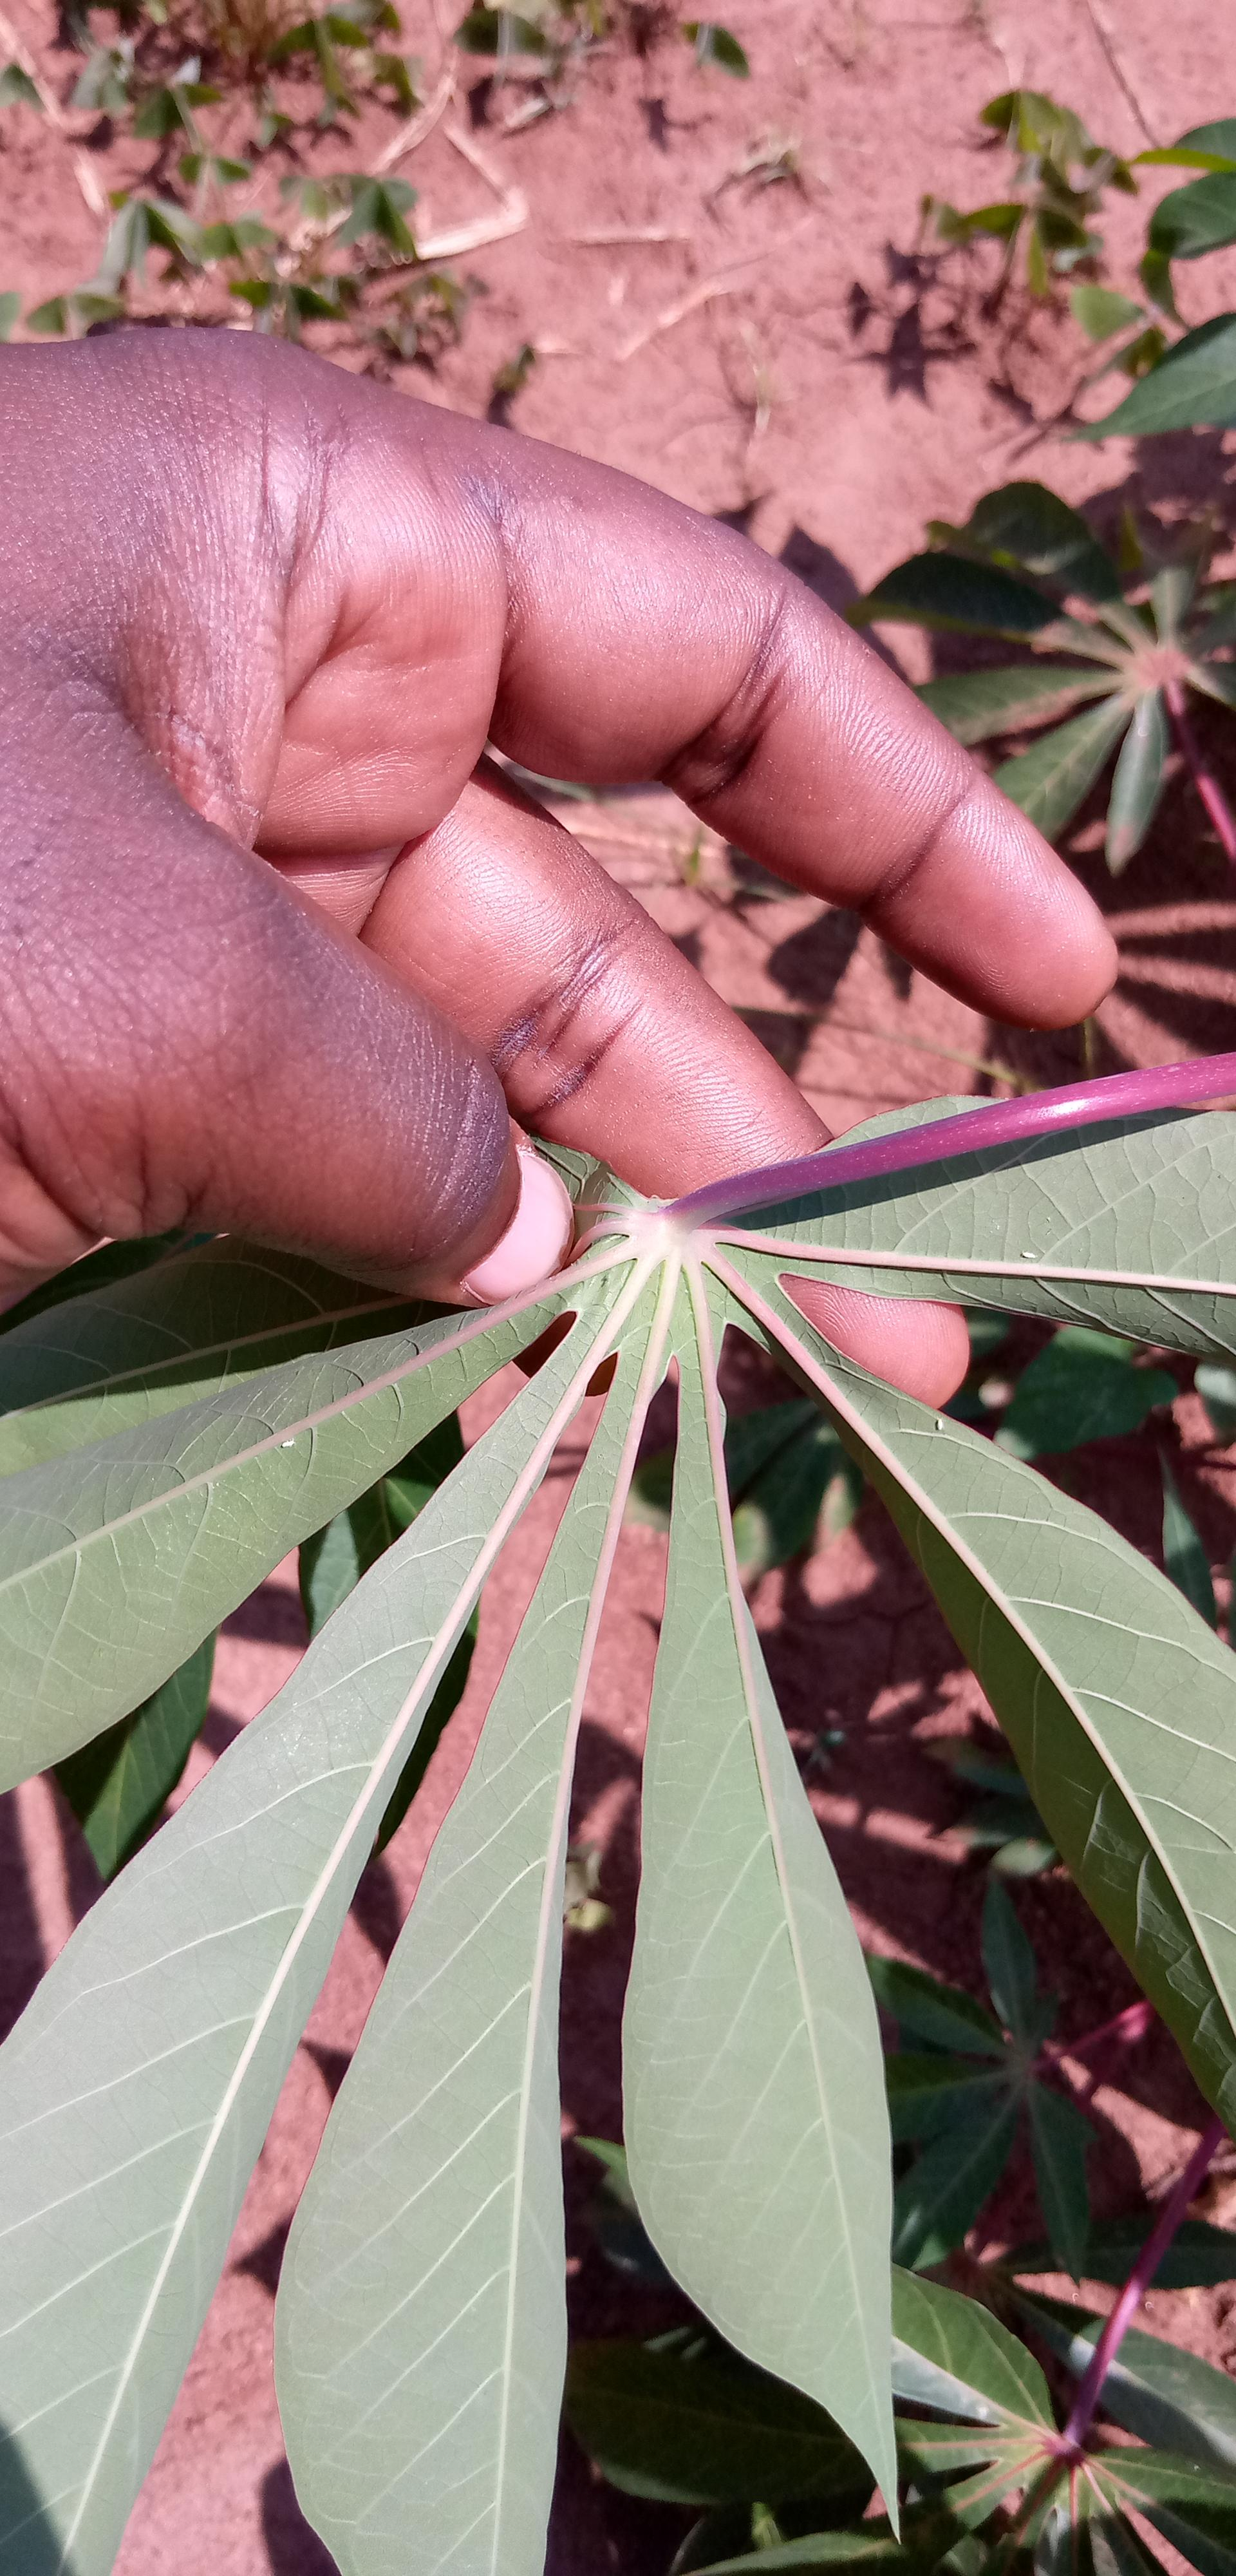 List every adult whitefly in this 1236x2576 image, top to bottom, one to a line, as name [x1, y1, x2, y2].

whitefly [1016, 1240, 1045, 1274]
whitefly [925, 1412, 952, 1445]
whitefly [263, 1429, 303, 1456]